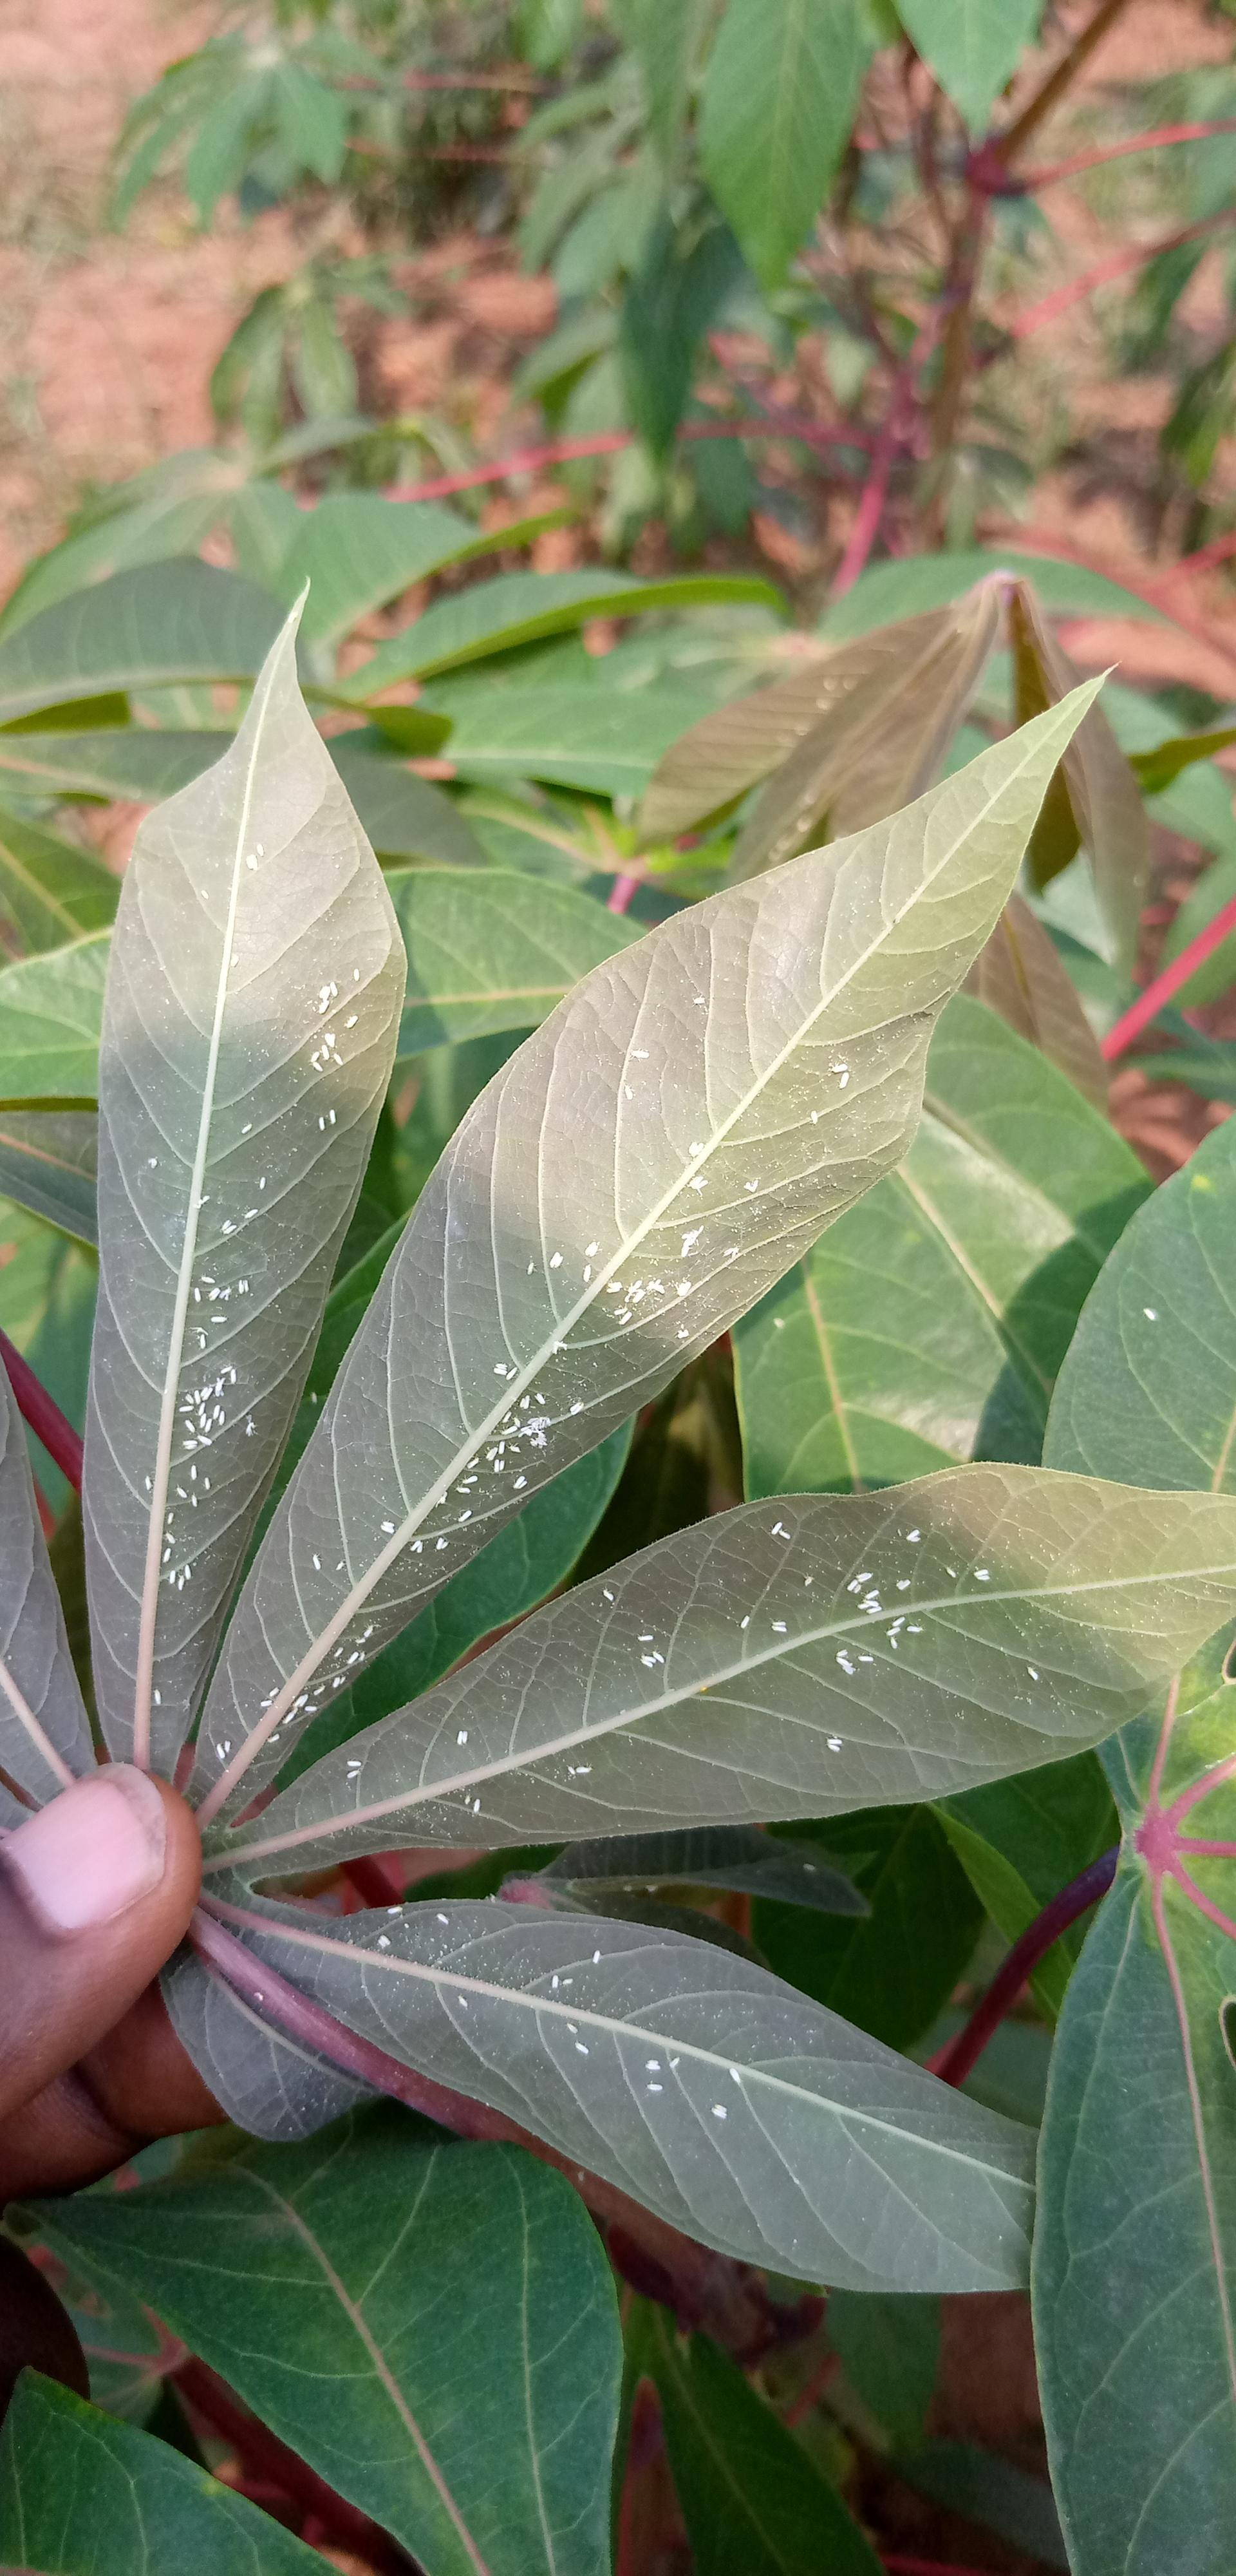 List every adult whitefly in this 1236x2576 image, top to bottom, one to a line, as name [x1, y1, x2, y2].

whitefly [255, 843, 266, 858]
whitefly [252, 853, 259, 872]
whitefly [245, 855, 252, 869]
whitefly [200, 889, 211, 900]
whitefly [229, 954, 241, 968]
whitefly [353, 967, 360, 982]
whitefly [330, 981, 339, 998]
whitefly [319, 985, 326, 1000]
whitefly [323, 986, 330, 1003]
whitefly [691, 996, 707, 1006]
whitefly [317, 1000, 330, 1014]
whitefly [345, 1014, 360, 1030]
whitefly [324, 1032, 337, 1048]
whitefly [321, 1043, 331, 1061]
whitefly [630, 1048, 651, 1061]
whitefly [310, 1051, 321, 1062]
whitefly [332, 1052, 344, 1067]
whitefly [311, 1062, 324, 1074]
whitefly [830, 1063, 848, 1074]
whitefly [838, 1072, 850, 1090]
whitefly [623, 1084, 635, 1102]
whitefly [328, 1108, 338, 1126]
whitefly [810, 1110, 819, 1126]
whitefly [317, 1115, 327, 1132]
whitefly [240, 1121, 254, 1136]
whitefly [688, 1142, 698, 1155]
whitefly [691, 1142, 704, 1157]
whitefly [145, 1155, 162, 1170]
whitefly [257, 1175, 268, 1191]
whitefly [688, 1175, 709, 1191]
whitefly [743, 1178, 759, 1193]
whitefly [192, 1195, 211, 1210]
whitefly [245, 1207, 259, 1220]
whitefly [221, 1219, 232, 1231]
whitefly [223, 1222, 238, 1235]
whitefly [680, 1232, 693, 1239]
whitefly [585, 1241, 597, 1256]
whitefly [590, 1245, 598, 1258]
whitefly [679, 1245, 691, 1259]
whitefly [722, 1246, 740, 1262]
whitefly [550, 1251, 561, 1269]
whitefly [554, 1255, 564, 1269]
whitefly [525, 1261, 536, 1276]
whitefly [582, 1263, 593, 1283]
whitefly [200, 1274, 216, 1285]
whitefly [244, 1277, 250, 1294]
whitefly [238, 1279, 244, 1296]
whitefly [646, 1280, 666, 1296]
whitefly [676, 1280, 691, 1296]
whitefly [607, 1281, 622, 1288]
whitefly [193, 1286, 202, 1305]
whitefly [220, 1287, 232, 1302]
whitefly [209, 1287, 219, 1297]
whitefly [606, 1287, 621, 1293]
whitefly [210, 1289, 220, 1302]
whitefly [632, 1289, 646, 1305]
whitefly [1142, 1307, 1157, 1321]
whitefly [614, 1307, 628, 1316]
whitefly [619, 1312, 632, 1325]
whitefly [209, 1314, 228, 1323]
whitefly [772, 1315, 785, 1329]
whitefly [676, 1329, 690, 1339]
whitefly [199, 1333, 207, 1350]
whitefly [553, 1340, 569, 1355]
whitefly [494, 1363, 507, 1371]
whitefly [507, 1365, 518, 1382]
whitefly [220, 1366, 232, 1376]
whitefly [492, 1368, 507, 1376]
whitefly [230, 1369, 238, 1385]
whitefly [214, 1376, 226, 1398]
whitefly [200, 1386, 209, 1396]
whitefly [202, 1387, 214, 1402]
whitefly [193, 1388, 201, 1405]
whitefly [184, 1392, 194, 1405]
whitefly [534, 1392, 547, 1405]
whitefly [525, 1394, 530, 1409]
whitefly [519, 1397, 526, 1408]
whitefly [198, 1401, 205, 1415]
whitefly [570, 1402, 585, 1417]
whitefly [213, 1404, 220, 1419]
whitefly [177, 1405, 194, 1412]
whitefly [218, 1410, 226, 1425]
whitefly [501, 1410, 512, 1424]
whitefly [200, 1413, 207, 1429]
whitefly [514, 1416, 521, 1428]
whitefly [205, 1417, 213, 1433]
whitefly [184, 1419, 196, 1434]
whitefly [245, 1421, 256, 1437]
whitefly [501, 1425, 518, 1435]
whitefly [196, 1435, 213, 1448]
whitefly [182, 1439, 198, 1444]
whitefly [508, 1444, 521, 1454]
whitefly [185, 1444, 198, 1450]
whitefly [485, 1446, 498, 1463]
whitefly [467, 1456, 480, 1470]
whitefly [493, 1458, 500, 1473]
whitefly [500, 1459, 506, 1472]
whitefly [189, 1464, 198, 1481]
whitefly [461, 1474, 478, 1484]
whitefly [144, 1475, 153, 1492]
whitefly [512, 1475, 526, 1490]
whitefly [203, 1476, 212, 1492]
whitefly [519, 1481, 528, 1490]
whitefly [454, 1485, 470, 1495]
whitefly [174, 1486, 188, 1500]
whitefly [435, 1490, 448, 1509]
whitefly [191, 1493, 198, 1508]
whitefly [457, 1510, 472, 1523]
whitefly [167, 1511, 174, 1525]
whitefly [382, 1520, 394, 1528]
whitefly [771, 1520, 783, 1535]
whitefly [379, 1524, 395, 1534]
whitefly [906, 1529, 919, 1541]
whitefly [778, 1529, 791, 1540]
whitefly [165, 1532, 176, 1544]
whitefly [911, 1536, 921, 1542]
whitefly [410, 1540, 421, 1552]
whitefly [417, 1542, 423, 1554]
whitefly [162, 1546, 172, 1565]
whitefly [312, 1553, 322, 1571]
whitefly [335, 1560, 346, 1572]
whitefly [183, 1563, 192, 1579]
whitefly [945, 1566, 957, 1578]
whitefly [168, 1568, 176, 1584]
whitefly [974, 1569, 989, 1575]
whitefly [854, 1572, 873, 1582]
whitefly [801, 1573, 816, 1587]
whitefly [178, 1575, 185, 1591]
whitefly [977, 1575, 991, 1580]
whitefly [847, 1578, 857, 1592]
whitefly [895, 1578, 912, 1591]
whitefly [854, 1584, 862, 1593]
whitefly [601, 1587, 614, 1602]
whitefly [866, 1589, 879, 1599]
whitefly [861, 1598, 879, 1606]
whitefly [856, 1602, 871, 1609]
whitefly [866, 1605, 883, 1614]
whitefly [738, 1613, 752, 1632]
whitefly [892, 1616, 906, 1627]
whitefly [771, 1620, 787, 1626]
whitefly [363, 1624, 373, 1637]
whitefly [905, 1624, 924, 1633]
whitefly [771, 1625, 788, 1633]
whitefly [886, 1627, 901, 1638]
whitefly [635, 1633, 654, 1642]
whitefly [889, 1635, 898, 1650]
whitefly [354, 1638, 366, 1644]
whitefly [333, 1645, 344, 1658]
whitefly [836, 1649, 848, 1656]
whitefly [651, 1650, 665, 1664]
whitefly [347, 1651, 359, 1665]
whitefly [358, 1651, 366, 1662]
whitefly [856, 1653, 875, 1663]
whitefly [641, 1654, 657, 1663]
whitefly [834, 1656, 850, 1666]
whitefly [639, 1659, 653, 1668]
whitefly [1026, 1665, 1038, 1681]
whitefly [332, 1676, 341, 1689]
whitefly [313, 1685, 326, 1696]
whitefly [268, 1687, 281, 1699]
whitefly [153, 1689, 163, 1705]
whitefly [292, 1693, 309, 1707]
whitefly [259, 1700, 273, 1707]
whitefly [304, 1704, 318, 1712]
whitefly [282, 1712, 295, 1724]
whitefly [456, 1729, 462, 1747]
whitefly [462, 1730, 467, 1745]
whitefly [268, 1733, 281, 1743]
whitefly [825, 1738, 843, 1744]
whitefly [224, 1739, 231, 1753]
whitefly [216, 1742, 227, 1759]
whitefly [826, 1743, 841, 1754]
whitefly [345, 1759, 362, 1768]
whitefly [576, 1764, 590, 1774]
whitefly [566, 1765, 576, 1776]
whitefly [346, 1769, 361, 1780]
whitefly [464, 1794, 473, 1804]
whitefly [472, 1797, 483, 1814]
whitefly [384, 1903, 404, 1916]
whitefly [435, 1912, 450, 1926]
whitefly [380, 1935, 391, 1946]
whitefly [377, 1938, 386, 1948]
whitefly [592, 1947, 602, 1964]
whitefly [551, 1973, 558, 1990]
whitefly [561, 1976, 574, 1985]
whitefly [456, 1993, 469, 2009]
whitefly [565, 2022, 578, 2035]
whitefly [573, 2040, 590, 2055]
whitefly [669, 2055, 680, 2069]
whitefly [646, 2058, 660, 2065]
whitefly [644, 2063, 662, 2072]
whitefly [728, 2067, 742, 2085]
whitefly [646, 2081, 664, 2092]
whitefly [713, 2103, 727, 2113]
whitefly [710, 2108, 727, 2119]